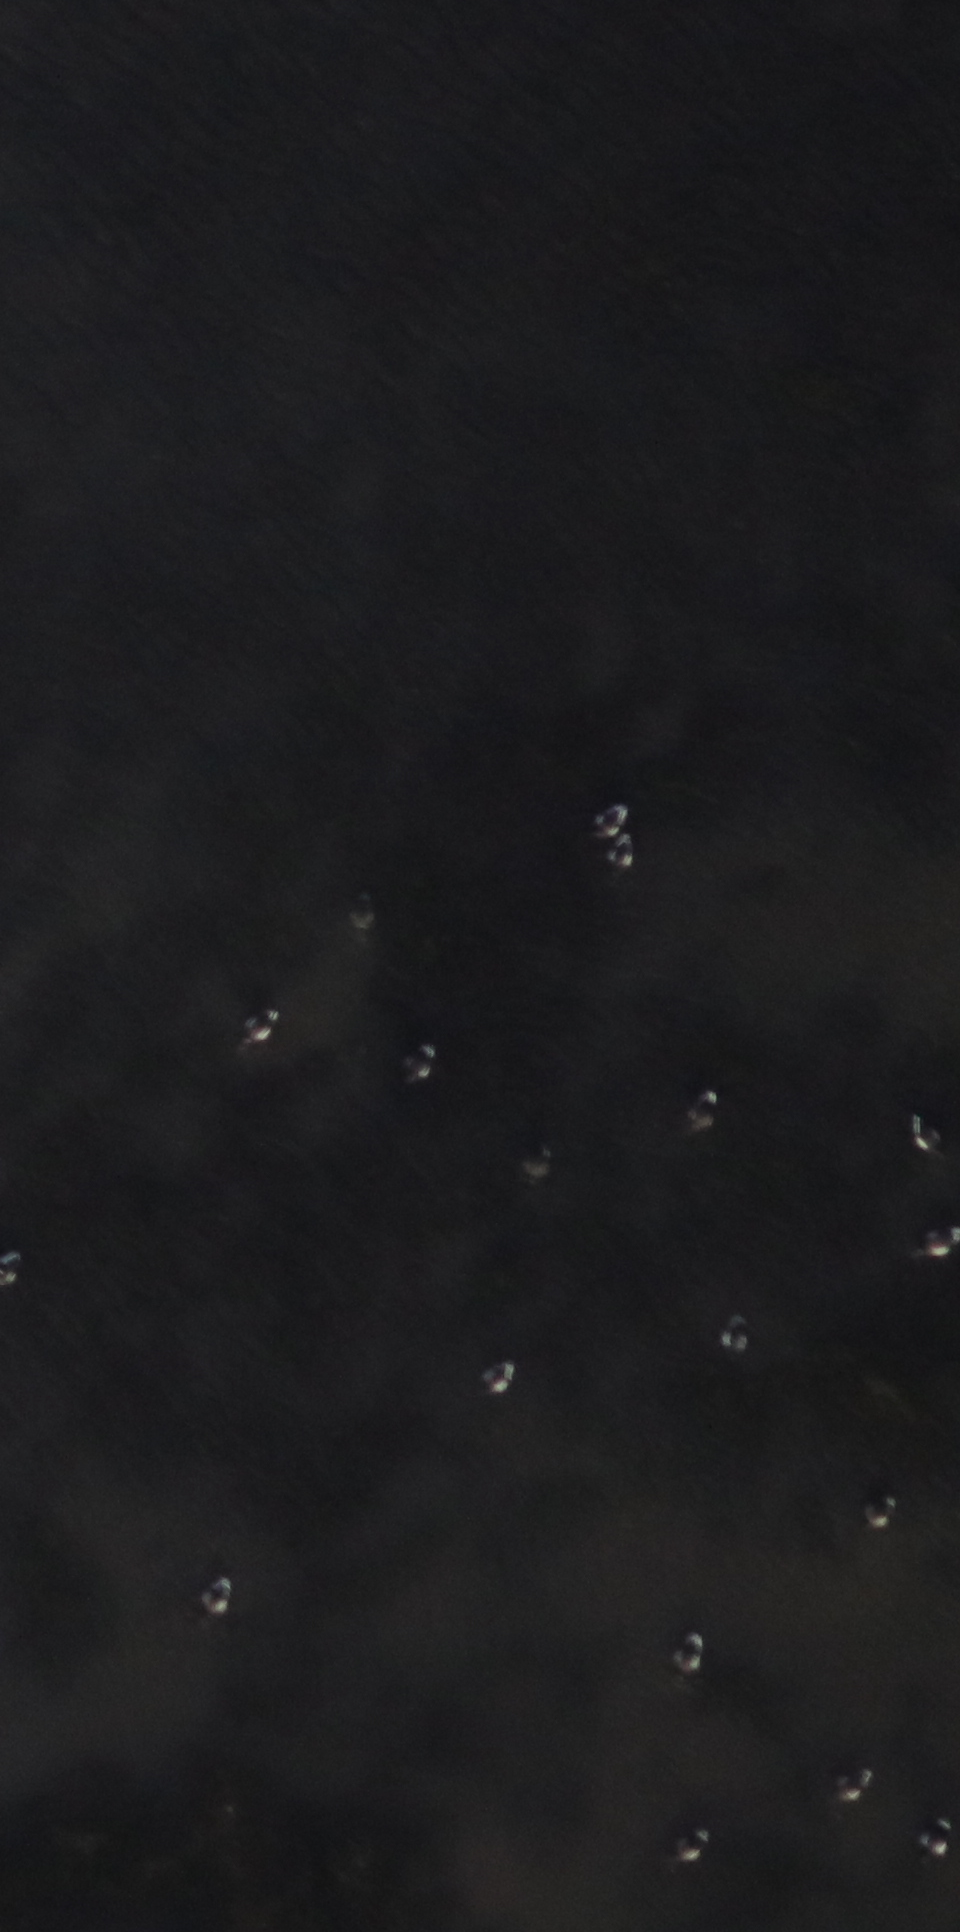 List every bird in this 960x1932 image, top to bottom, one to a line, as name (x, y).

brant (611, 818)
brant (622, 862)
brant (259, 1027)
brant (418, 1062)
brant (713, 1123)
brant (937, 1137)
brant (941, 1243)
brant (14, 1261)
brant (736, 1330)
brant (504, 1375)
brant (887, 1504)
brant (215, 1597)
brant (689, 1656)
brant (850, 1787)
brant (685, 1838)
brant (938, 1844)